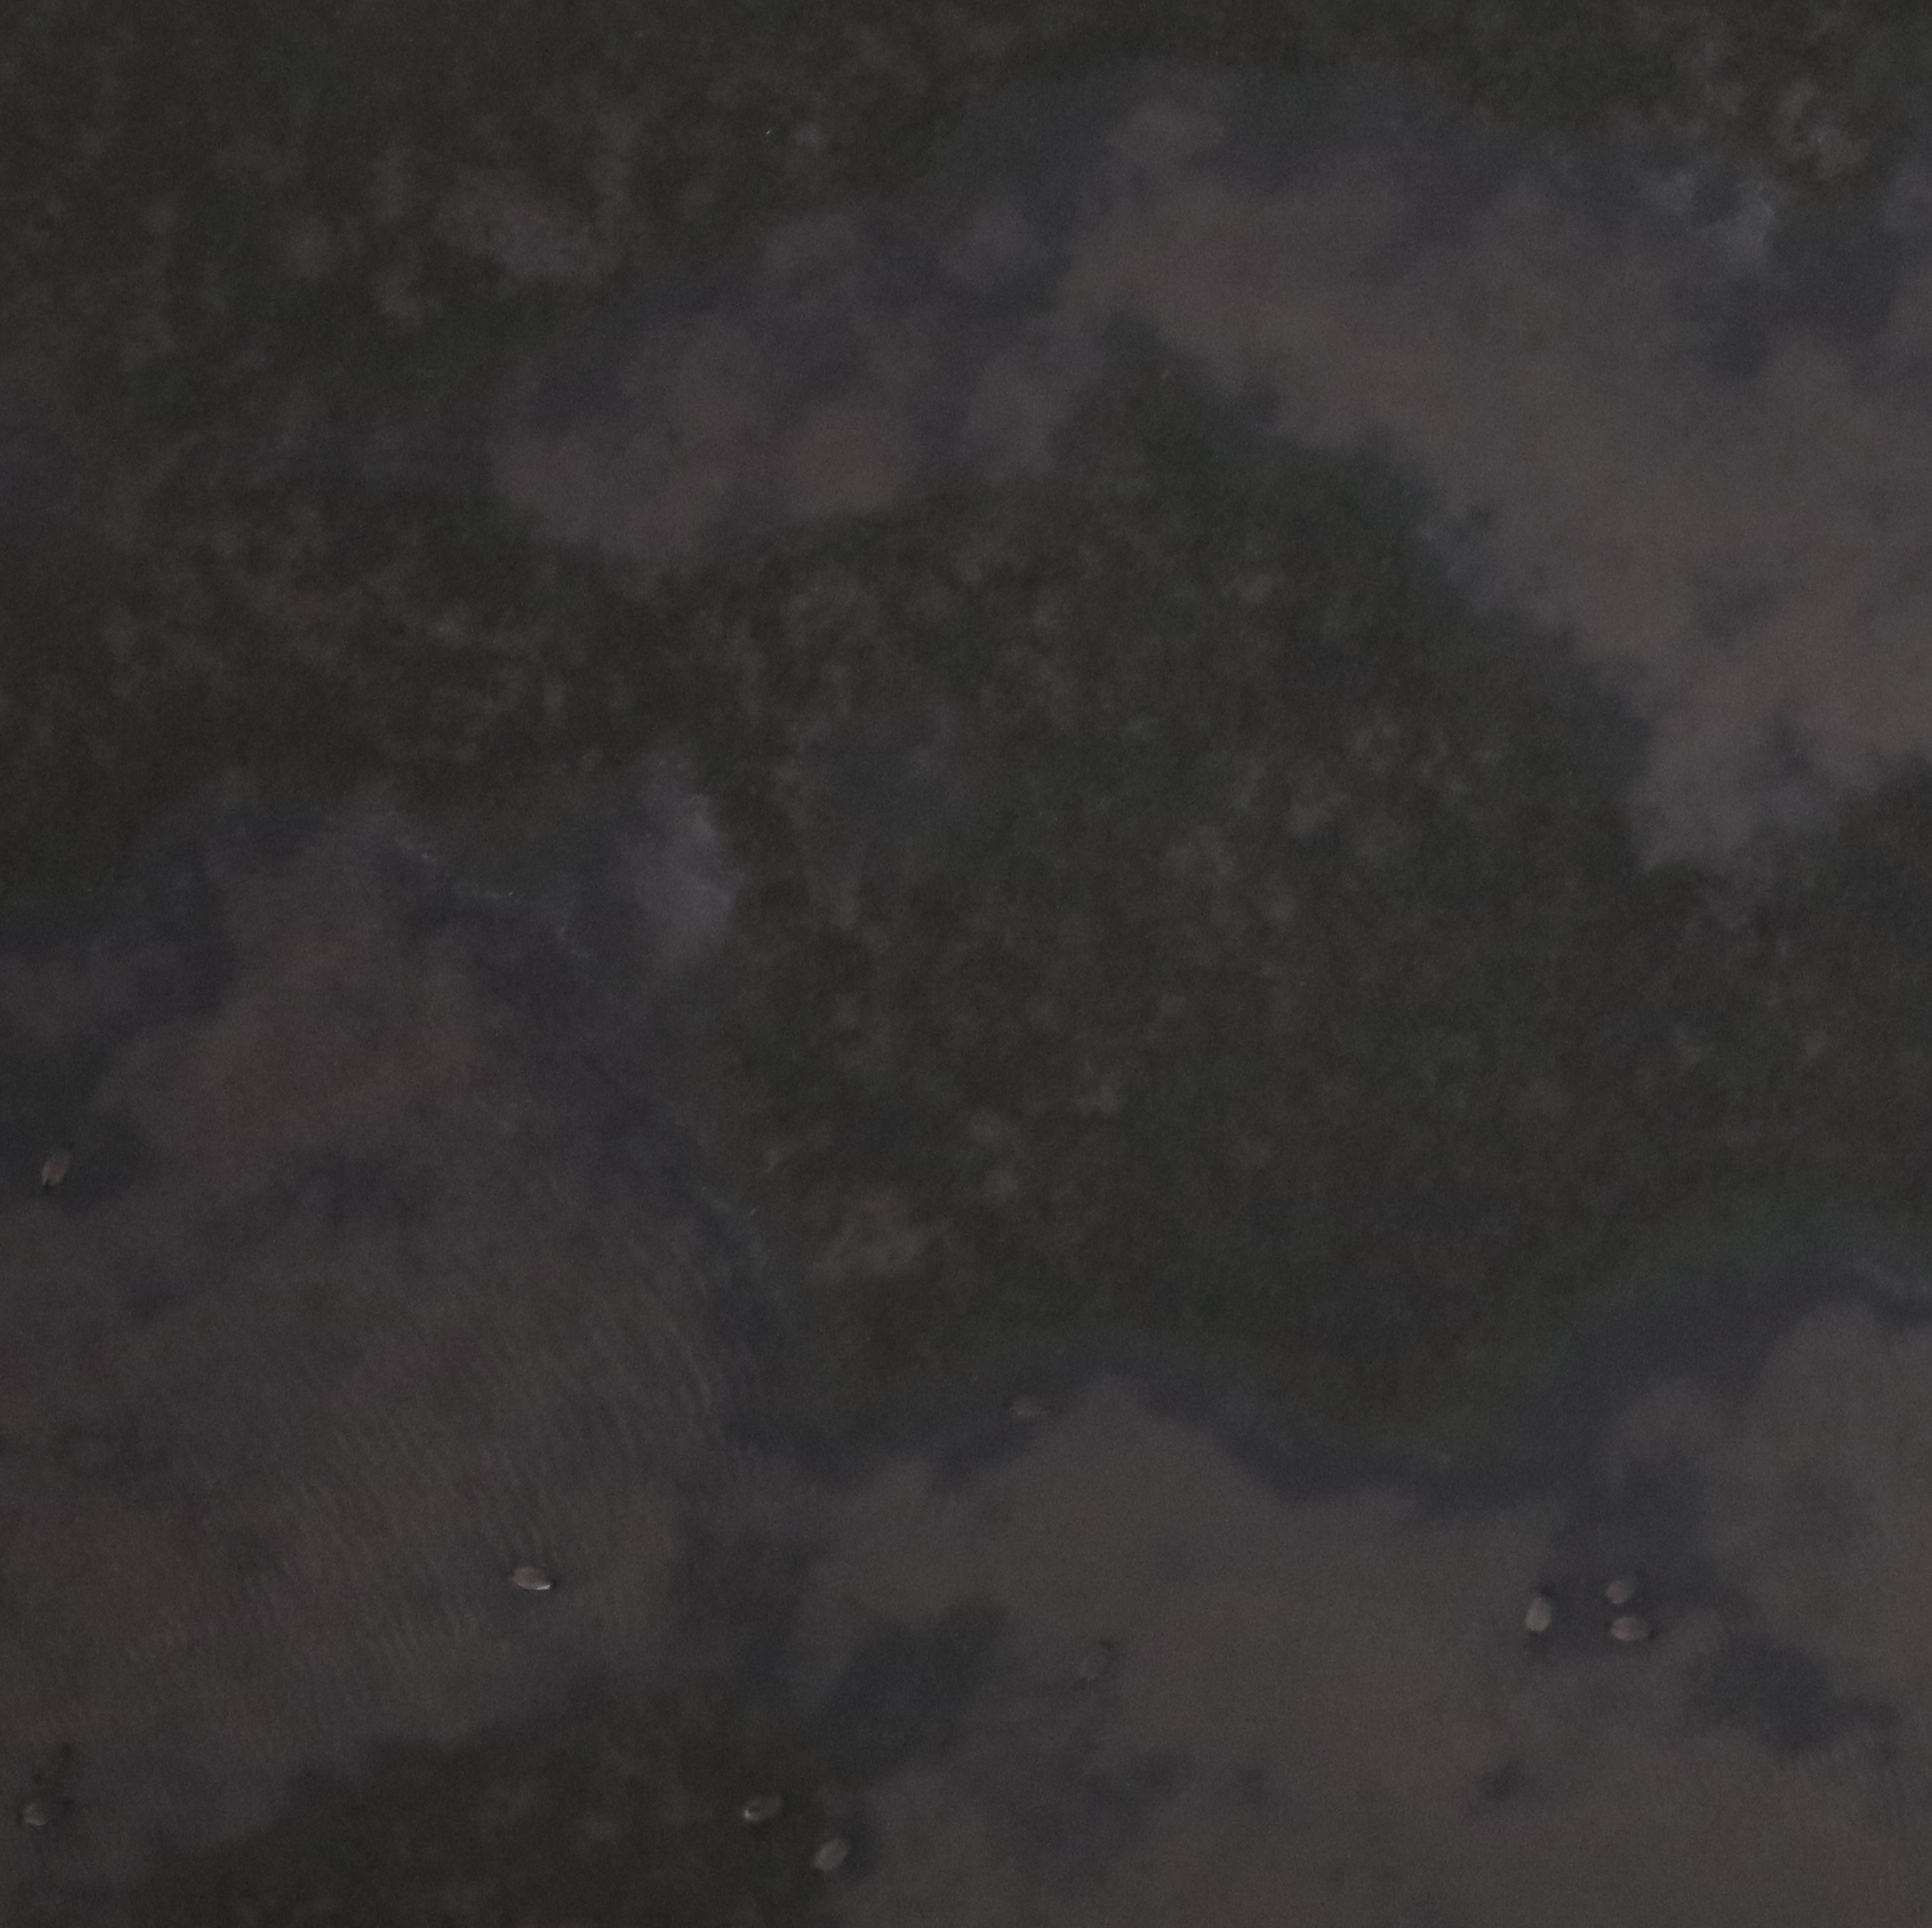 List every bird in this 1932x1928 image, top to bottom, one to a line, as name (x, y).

Canada goose (55, 1167)
Canada goose (1033, 1402)
Canada goose (532, 1578)
Canada goose (1620, 1589)
Canada goose (1539, 1614)
Canada goose (1624, 1627)
Canada goose (1095, 1664)
Canada goose (47, 1766)
Canada goose (759, 1807)
Canada goose (38, 1813)
Canada goose (834, 1857)